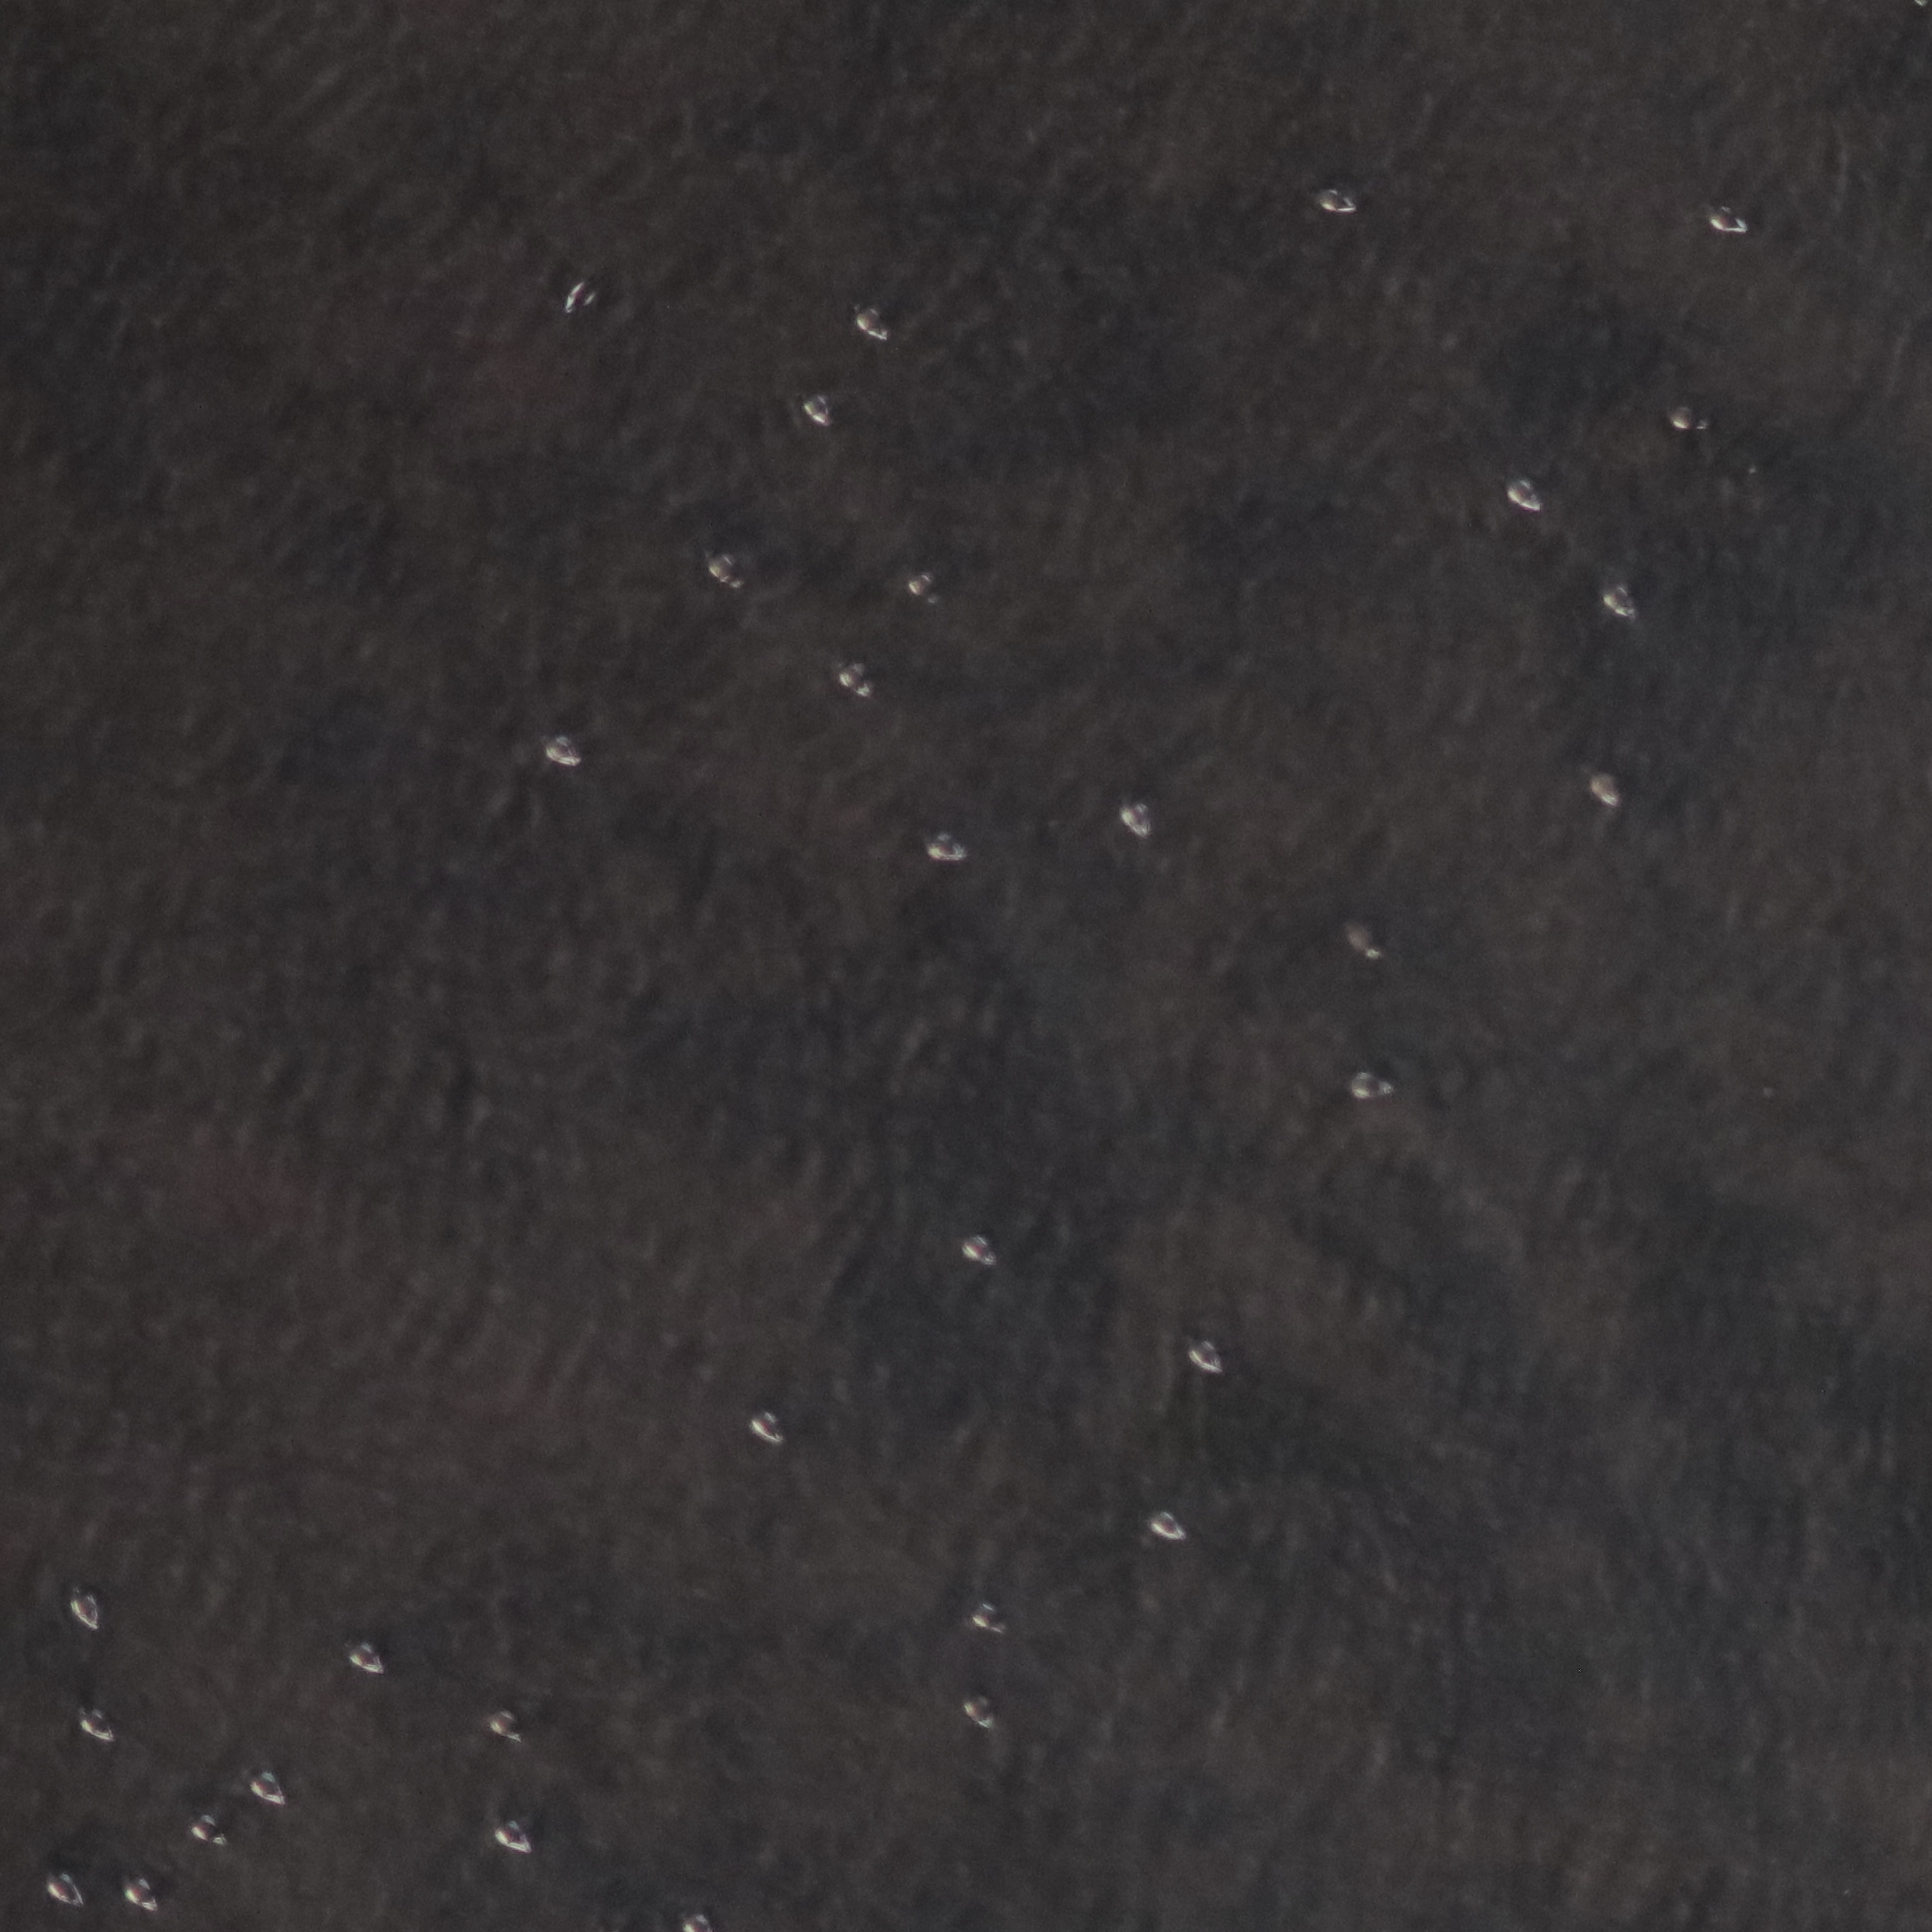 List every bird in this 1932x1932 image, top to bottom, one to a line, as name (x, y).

brant (1333, 200)
brant (1724, 220)
brant (580, 297)
brant (871, 320)
brant (815, 410)
brant (1685, 419)
brant (1524, 493)
brant (723, 569)
brant (923, 587)
brant (1618, 598)
brant (856, 678)
brant (559, 749)
brant (1601, 790)
brant (1145, 823)
brant (945, 850)
brant (1364, 939)
brant (1368, 1087)
brant (978, 1247)
brant (1205, 1353)
brant (768, 1426)
brant (1164, 1526)
brant (85, 1606)
brant (986, 1616)
brant (366, 1655)
brant (978, 1709)
brant (96, 1722)
brant (505, 1722)
brant (268, 1787)
brant (208, 1831)
brant (513, 1834)
brant (62, 1887)
brant (141, 1891)
brant (698, 1928)